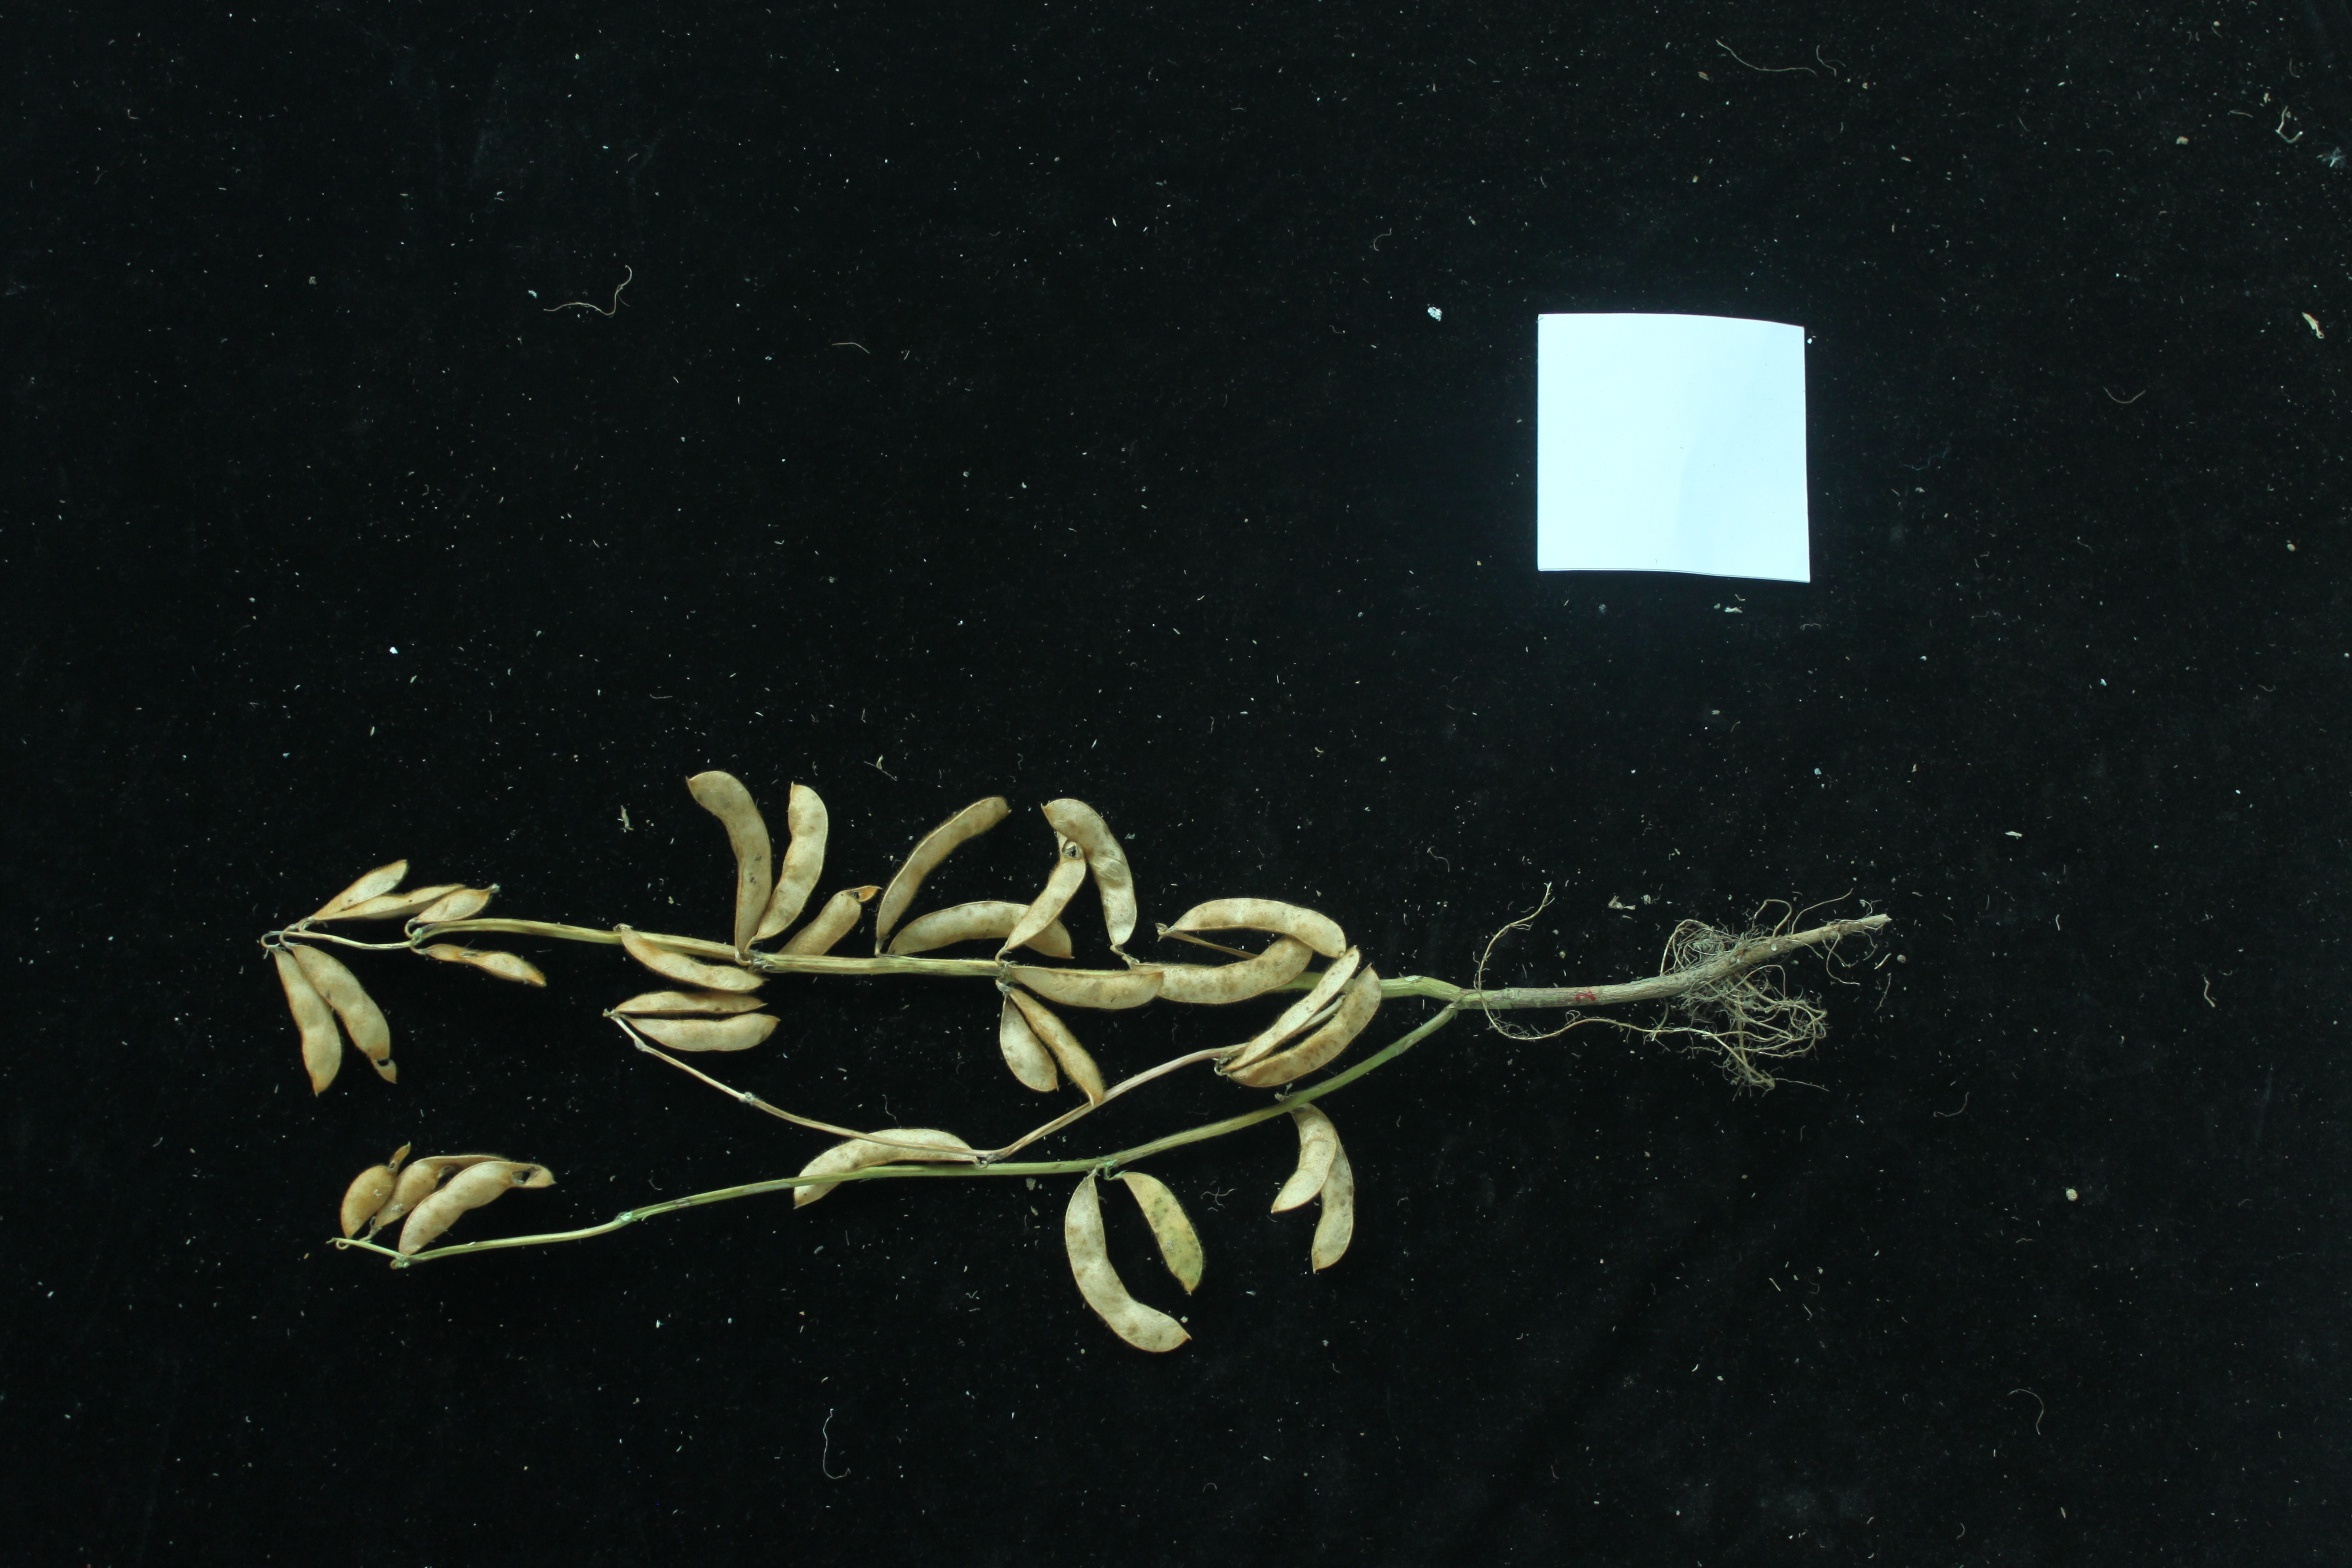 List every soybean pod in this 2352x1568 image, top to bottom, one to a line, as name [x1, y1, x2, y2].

soybean pod [687, 772, 772, 957]
soybean pod [751, 784, 828, 942]
soybean pod [876, 796, 1010, 954]
soybean pod [1044, 800, 1137, 949]
soybean pod [999, 816, 1086, 957]
soybean pod [292, 861, 409, 930]
soybean pod [316, 884, 464, 921]
soybean pod [754, 885, 880, 971]
soybean pod [411, 889, 492, 924]
soybean pod [1169, 899, 1347, 958]
soybean pod [887, 901, 1073, 956]
soybean pod [619, 925, 763, 993]
soybean pod [1129, 927, 1317, 1006]
soybean pod [286, 943, 397, 1084]
soybean pod [1219, 943, 1361, 1071]
soybean pod [414, 944, 544, 987]
soybean pod [275, 955, 341, 1098]
soybean pod [1230, 963, 1383, 1088]
soybean pod [1008, 968, 1167, 1010]
soybean pod [1003, 983, 1102, 1105]
soybean pod [611, 991, 765, 1016]
soybean pod [998, 996, 1057, 1091]
soybean pod [625, 1014, 780, 1053]
soybean pod [1287, 1099, 1353, 1272]
soybean pod [1271, 1102, 1338, 1215]
soybean pod [793, 1128, 979, 1209]
soybean pod [367, 1155, 514, 1233]
soybean pod [396, 1160, 555, 1261]
soybean pod [340, 1167, 396, 1238]
soybean pod [1121, 1173, 1202, 1294]
soybean pod [1065, 1175, 1190, 1353]